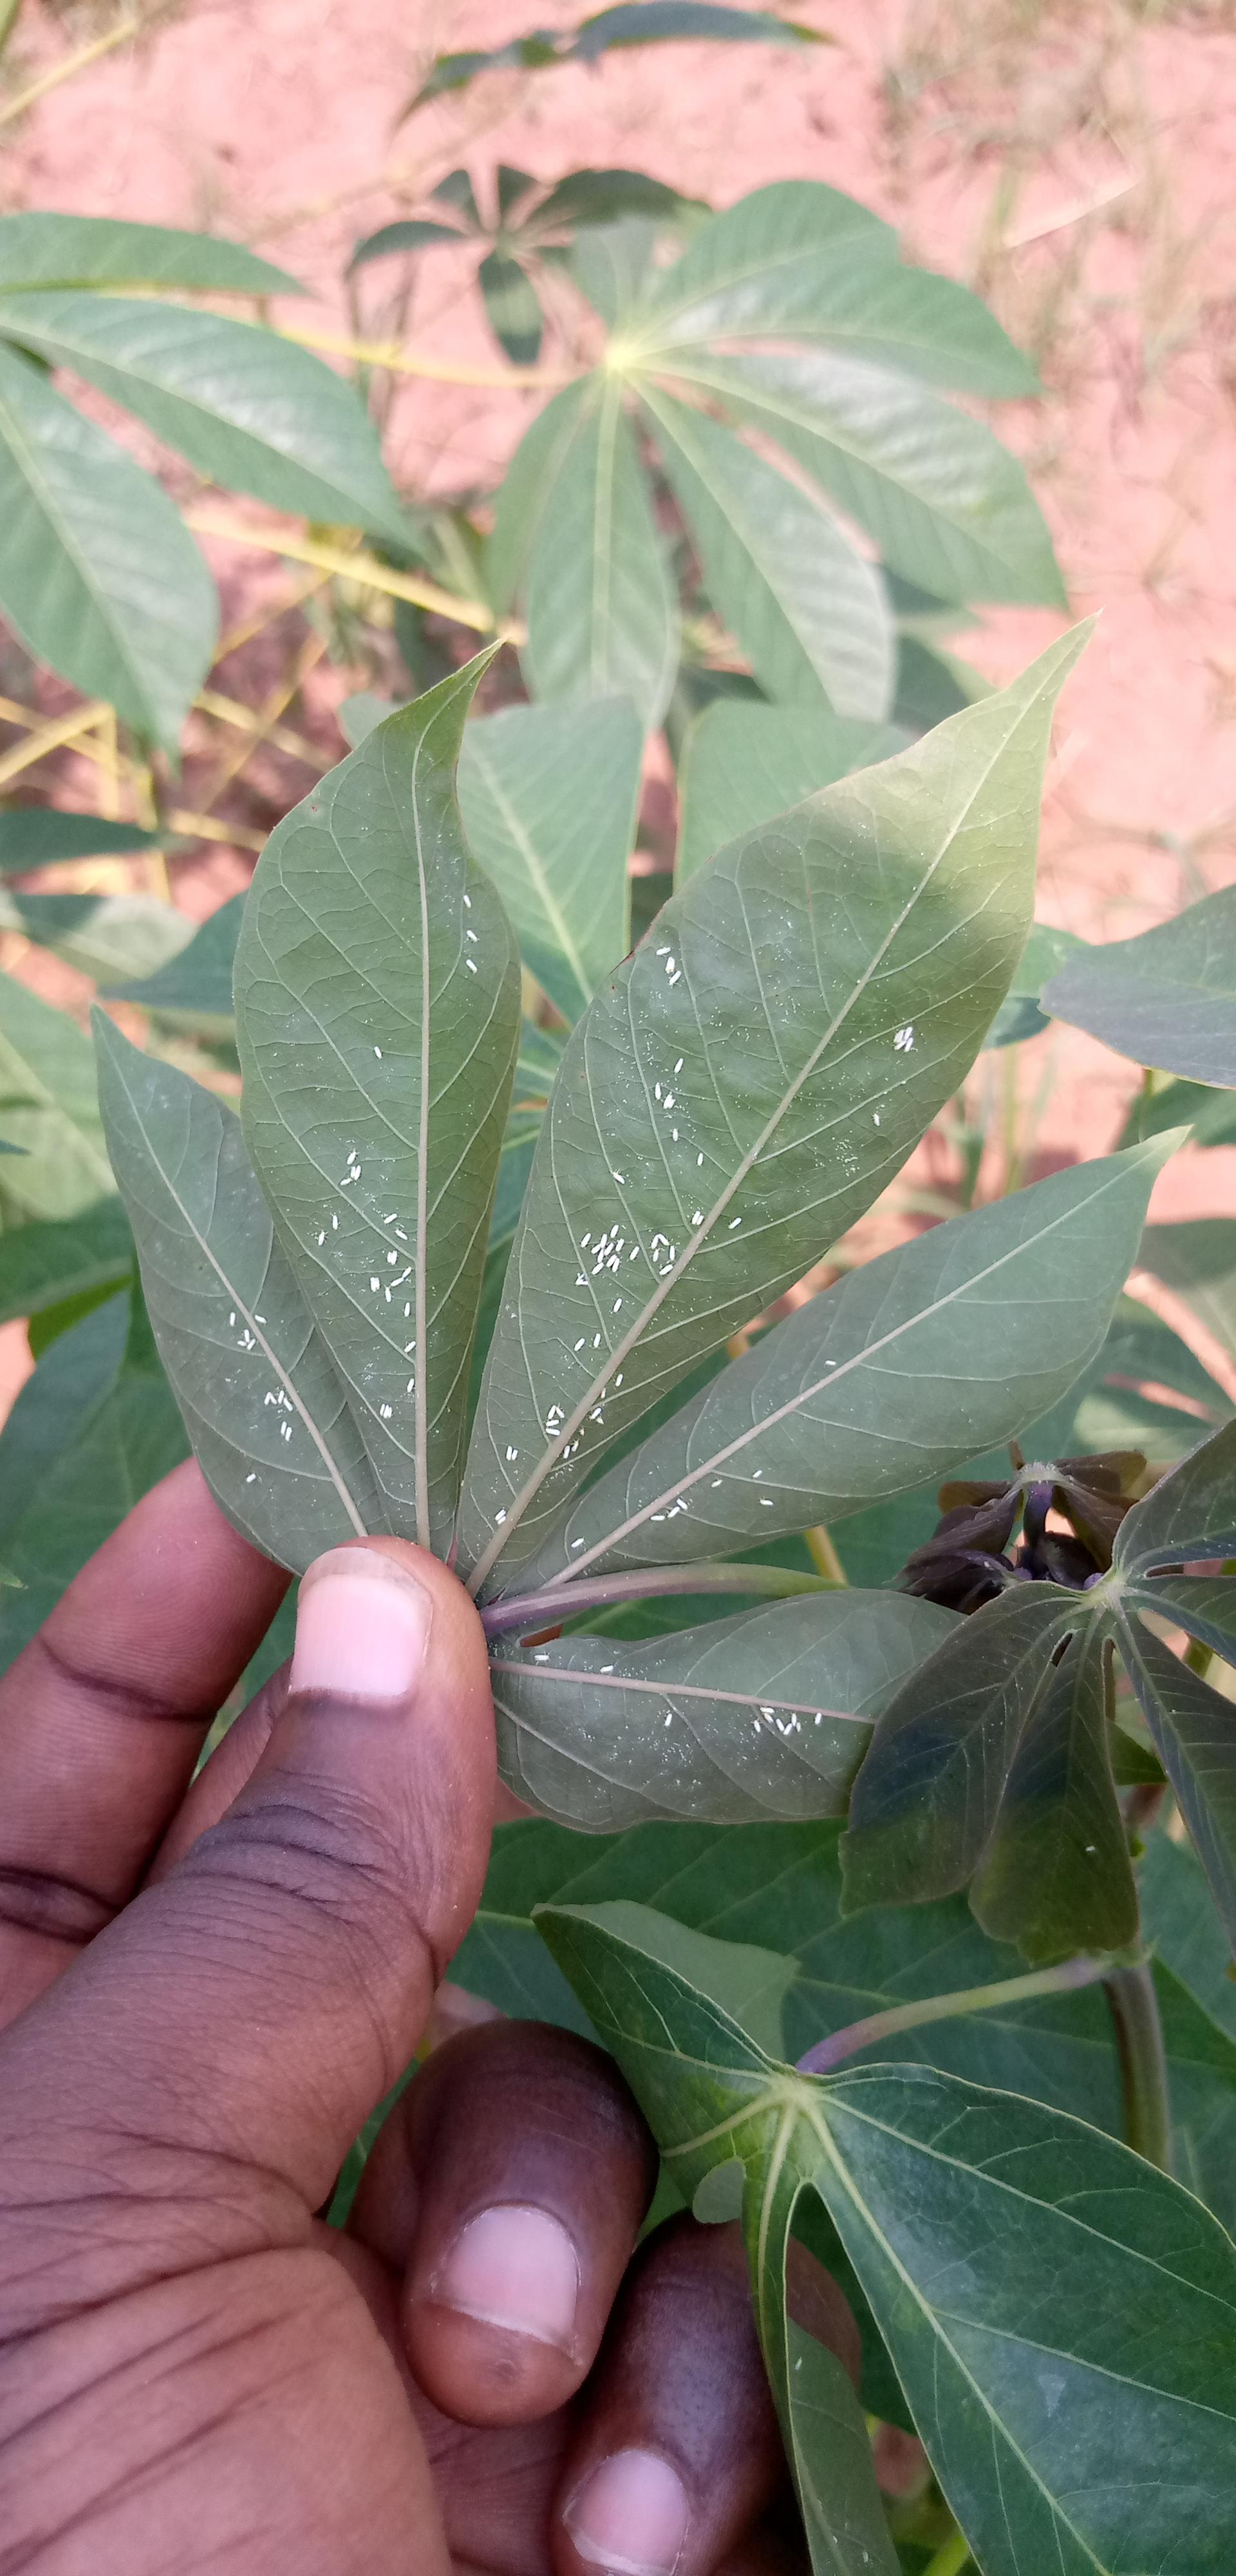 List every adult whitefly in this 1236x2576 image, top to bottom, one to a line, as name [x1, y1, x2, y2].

whitefly [462, 893, 474, 909]
whitefly [465, 928, 480, 944]
whitefly [655, 946, 671, 956]
whitefly [664, 954, 675, 974]
whitefly [464, 958, 479, 974]
whitefly [669, 971, 682, 988]
whitefly [903, 1026, 913, 1040]
whitefly [892, 1029, 904, 1043]
whitefly [904, 1036, 913, 1053]
whitefly [894, 1039, 906, 1050]
whitefly [371, 1043, 384, 1061]
whitefly [673, 1055, 684, 1074]
whitefly [653, 1081, 664, 1101]
whitefly [662, 1093, 673, 1108]
whitefly [669, 1098, 677, 1110]
whitefly [871, 1111, 882, 1126]
whitefly [671, 1127, 680, 1143]
whitefly [345, 1149, 357, 1166]
whitefly [695, 1151, 707, 1168]
whitefly [348, 1164, 355, 1179]
whitefly [355, 1164, 362, 1181]
whitefly [610, 1170, 626, 1186]
whitefly [339, 1178, 354, 1187]
whitefly [691, 1209, 700, 1226]
whitefly [382, 1211, 400, 1226]
whitefly [331, 1213, 340, 1231]
whitefly [697, 1215, 704, 1226]
whitefly [726, 1216, 743, 1231]
whitefly [608, 1221, 619, 1238]
whitefly [395, 1229, 409, 1242]
whitefly [317, 1229, 327, 1247]
whitefly [579, 1232, 591, 1248]
whitefly [600, 1232, 607, 1248]
whitefly [659, 1233, 670, 1247]
whitefly [651, 1233, 659, 1248]
whitefly [615, 1238, 625, 1253]
whitefly [604, 1241, 614, 1256]
whitefly [591, 1244, 601, 1254]
whitefly [629, 1245, 639, 1262]
whitefly [668, 1245, 676, 1262]
whitefly [597, 1248, 605, 1263]
whitefly [652, 1248, 659, 1263]
whitefly [392, 1249, 398, 1266]
whitefly [386, 1250, 391, 1264]
whitefly [606, 1254, 617, 1267]
whitefly [612, 1258, 621, 1273]
whitefly [591, 1262, 604, 1275]
whitefly [659, 1264, 675, 1277]
whitefly [402, 1266, 413, 1278]
whitefly [573, 1272, 588, 1287]
whitefly [370, 1276, 375, 1292]
whitefly [375, 1277, 380, 1291]
whitefly [390, 1277, 404, 1287]
whitefly [384, 1286, 393, 1304]
whitefly [610, 1296, 623, 1314]
whitefly [402, 1300, 413, 1319]
whitefly [229, 1310, 236, 1328]
whitefly [254, 1314, 268, 1325]
whitefly [243, 1328, 250, 1343]
whitefly [592, 1332, 601, 1349]
whitefly [572, 1337, 586, 1352]
whitefly [248, 1338, 257, 1351]
whitefly [402, 1340, 417, 1354]
whitefly [237, 1340, 247, 1348]
whitefly [823, 1359, 838, 1368]
whitefly [613, 1372, 624, 1388]
whitefly [404, 1376, 417, 1394]
whitefly [600, 1387, 608, 1399]
whitefly [278, 1389, 285, 1405]
whitefly [264, 1390, 270, 1406]
whitefly [270, 1392, 277, 1405]
whitefly [283, 1397, 294, 1412]
whitefly [379, 1403, 386, 1416]
whitefly [386, 1405, 393, 1419]
whitefly [555, 1405, 566, 1420]
whitefly [590, 1406, 602, 1420]
whitefly [595, 1416, 605, 1426]
whitefly [545, 1420, 560, 1426]
whitefly [281, 1421, 287, 1435]
whitefly [286, 1426, 293, 1442]
whitefly [577, 1426, 585, 1437]
whitefly [545, 1427, 560, 1437]
whitefly [571, 1439, 579, 1453]
whitefly [562, 1443, 570, 1460]
whitefly [505, 1444, 512, 1463]
whitefly [512, 1447, 519, 1461]
whitefly [750, 1468, 763, 1480]
whitefly [245, 1472, 257, 1484]
whitefly [710, 1479, 723, 1489]
whitefly [756, 1496, 775, 1508]
whitefly [675, 1497, 689, 1510]
whitefly [668, 1506, 680, 1519]
whitefly [494, 1508, 507, 1520]
whitefly [649, 1513, 666, 1522]
whitefly [498, 1515, 507, 1526]
whitefly [570, 1537, 585, 1549]
whitefly [532, 1653, 550, 1662]
whitefly [598, 1663, 613, 1674]
whitefly [758, 1705, 775, 1713]
whitefly [813, 1710, 823, 1725]
whitefly [663, 1711, 674, 1728]
whitefly [790, 1711, 798, 1725]
whitefly [763, 1712, 774, 1725]
whitefly [775, 1717, 785, 1732]
whitefly [752, 1719, 762, 1734]
whitefly [796, 1720, 801, 1734]
whitefly [783, 1723, 792, 1736]
whitefly [1082, 1842, 1099, 1855]